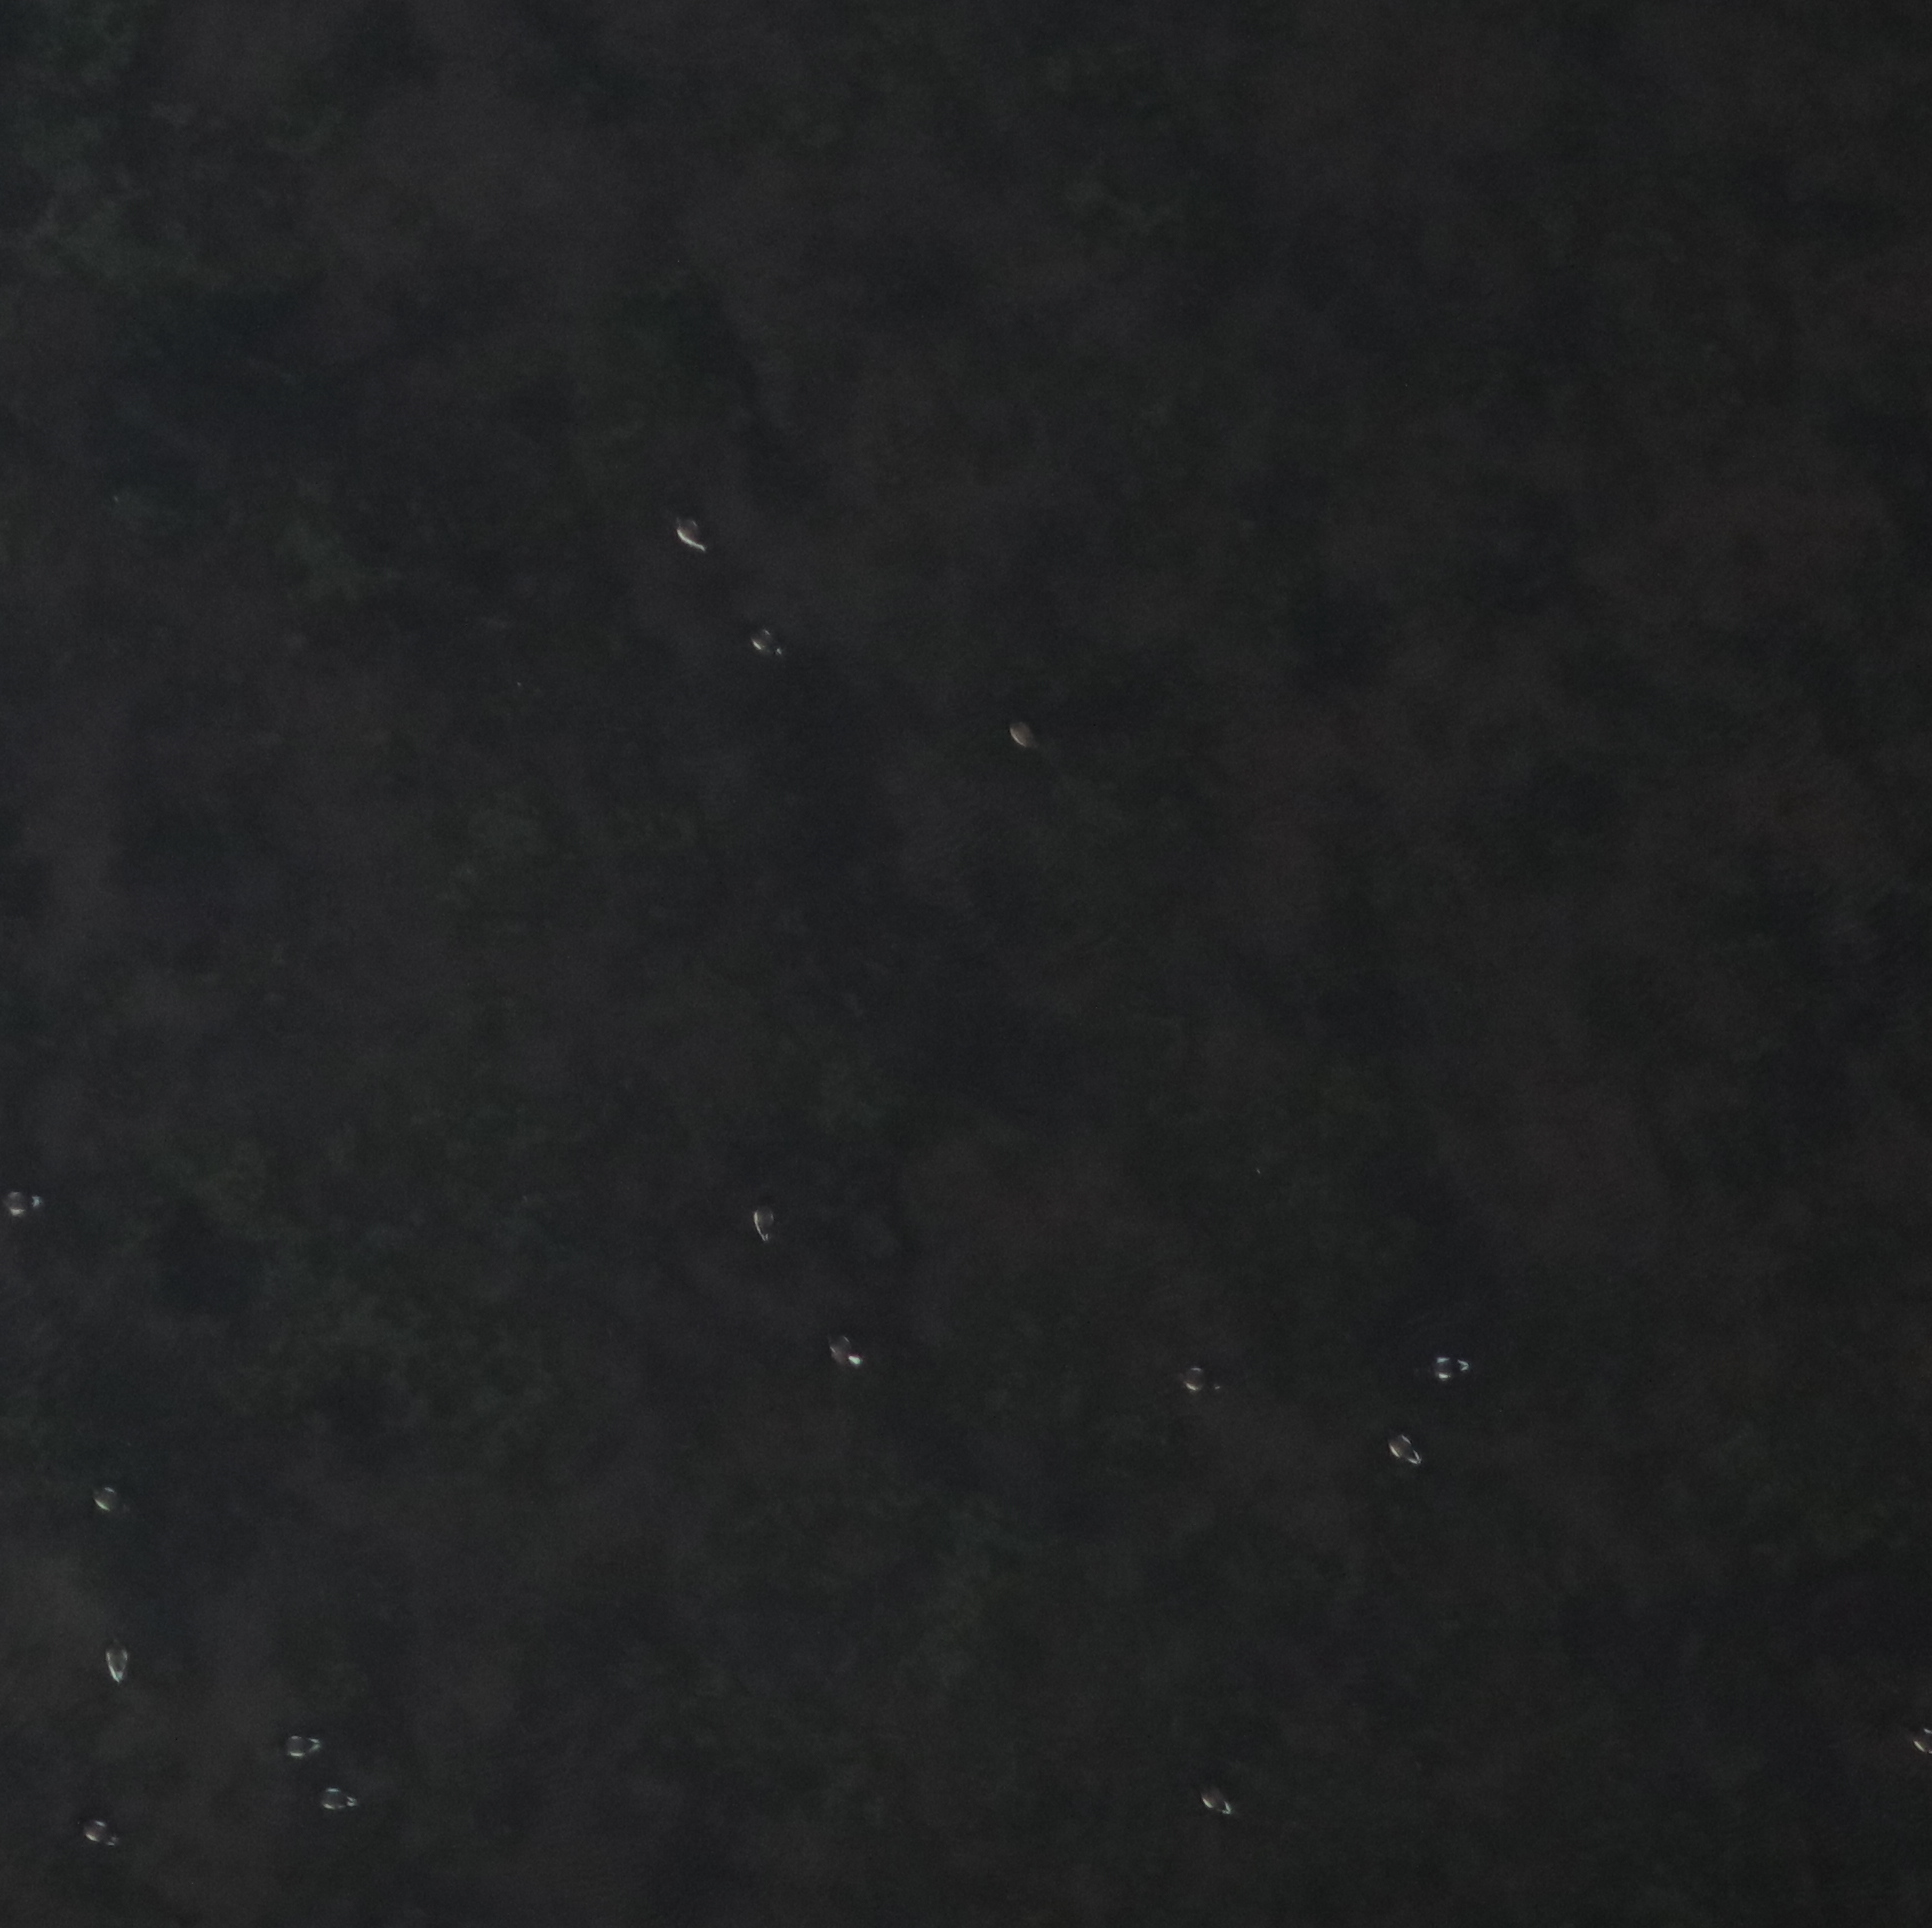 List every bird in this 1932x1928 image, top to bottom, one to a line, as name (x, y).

brant (692, 531)
brant (767, 645)
brant (1021, 736)
brant (16, 1202)
brant (763, 1215)
brant (845, 1352)
brant (1448, 1367)
brant (1202, 1381)
brant (1403, 1448)
brant (102, 1503)
brant (117, 1658)
brant (1927, 1741)
brant (299, 1747)
brant (334, 1798)
brant (1216, 1799)
brant (96, 1832)